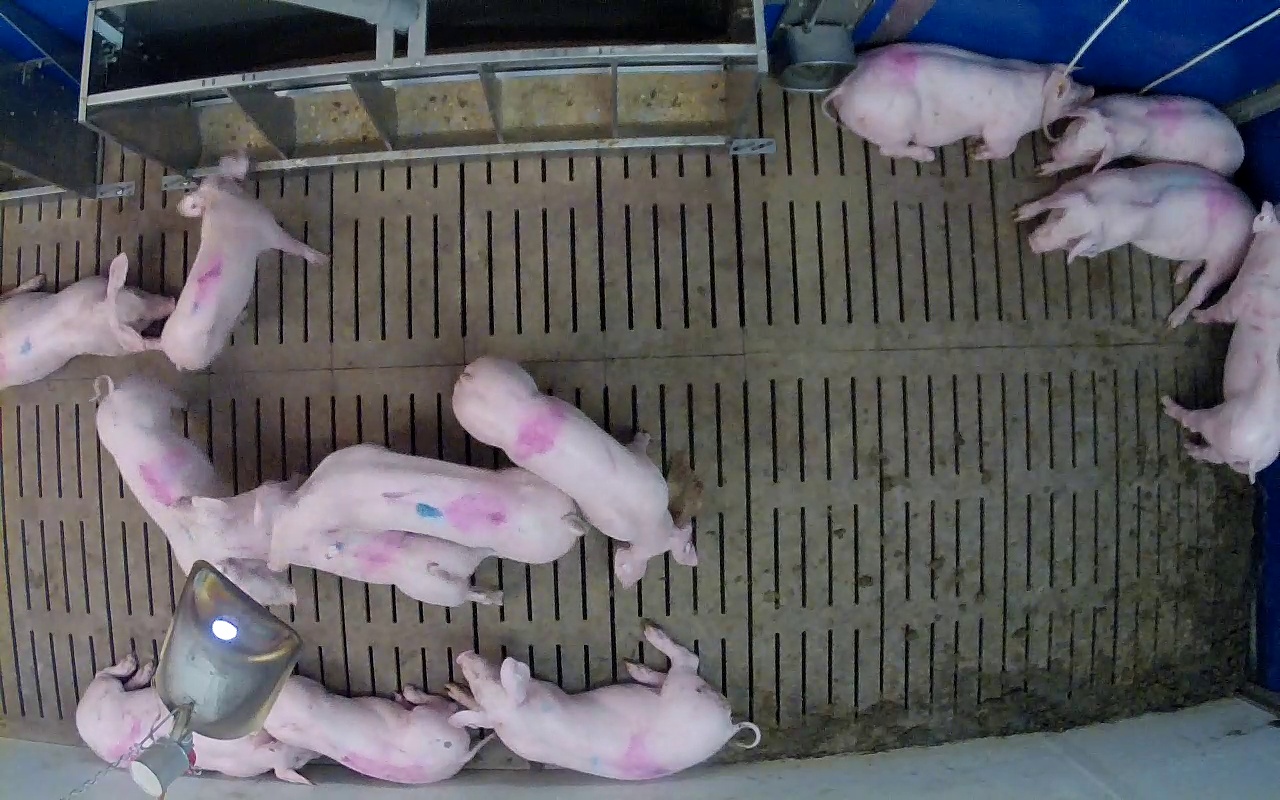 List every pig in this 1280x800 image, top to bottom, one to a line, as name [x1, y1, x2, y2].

pig [821, 41, 1097, 163]
pig [1034, 91, 1246, 179]
pig [158, 151, 332, 374]
pig [1010, 160, 1259, 330]
pig [1159, 200, 1280, 485]
pig [1, 251, 177, 393]
pig [450, 355, 699, 589]
pig [92, 371, 300, 608]
pig [251, 445, 588, 574]
pig [166, 473, 507, 610]
pig [443, 621, 762, 779]
pig [75, 653, 322, 782]
pig [260, 671, 496, 784]